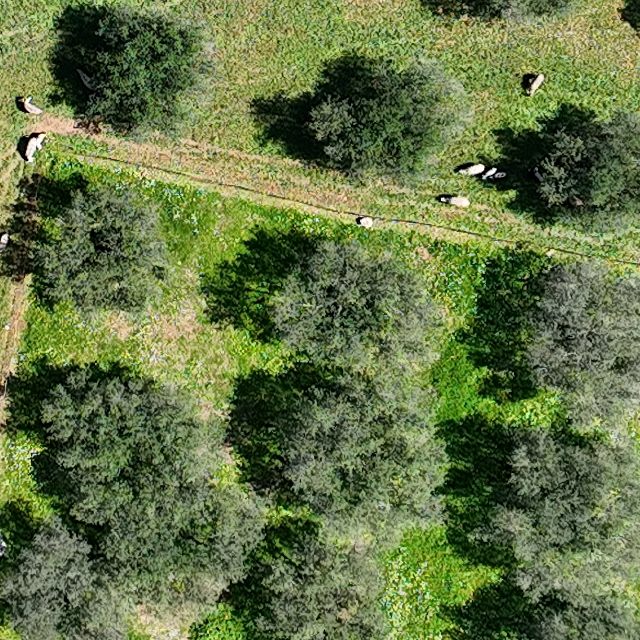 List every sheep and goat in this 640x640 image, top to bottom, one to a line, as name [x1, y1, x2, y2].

sheep [77, 69, 99, 91]
sheep [529, 73, 543, 98]
sheep [23, 96, 43, 114]
sheep [35, 133, 46, 151]
sheep [25, 137, 37, 162]
sheep [459, 163, 485, 175]
sheep [481, 168, 496, 181]
sheep [495, 173, 506, 178]
sheep [441, 196, 470, 209]
sheep [0, 233, 8, 256]